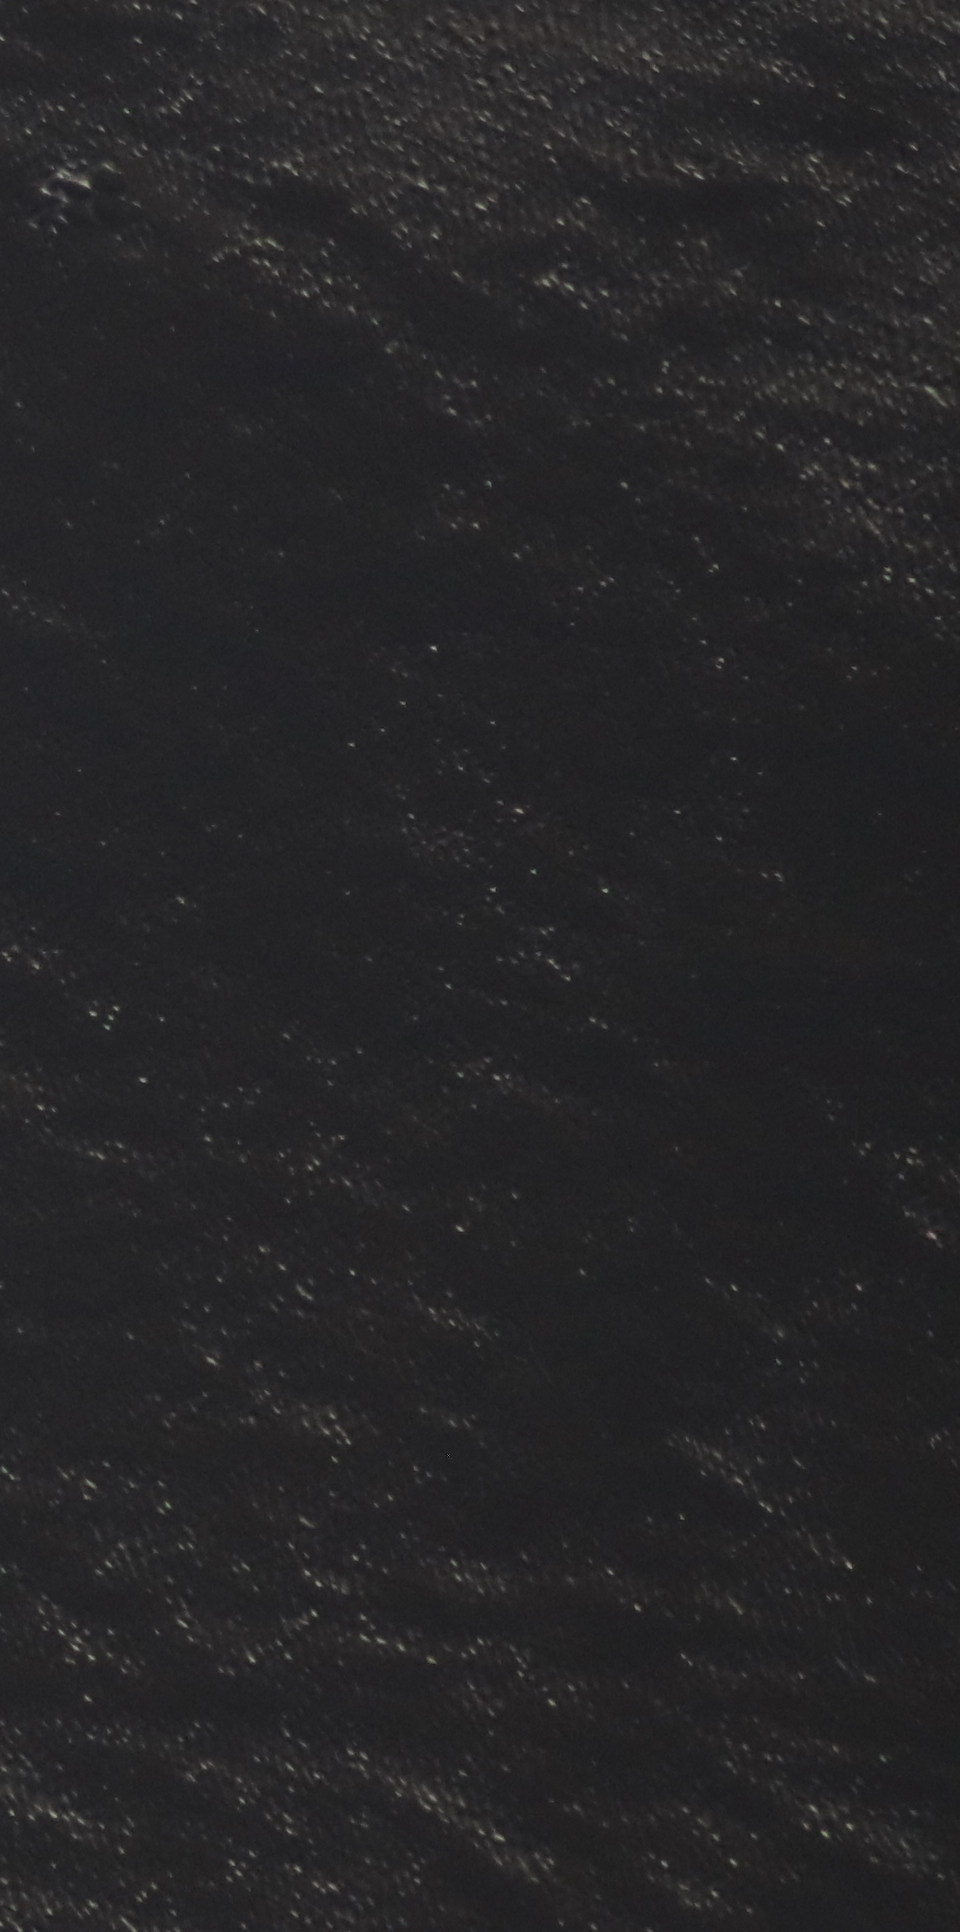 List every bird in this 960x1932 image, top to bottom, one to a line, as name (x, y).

emperor goose (933, 1236)